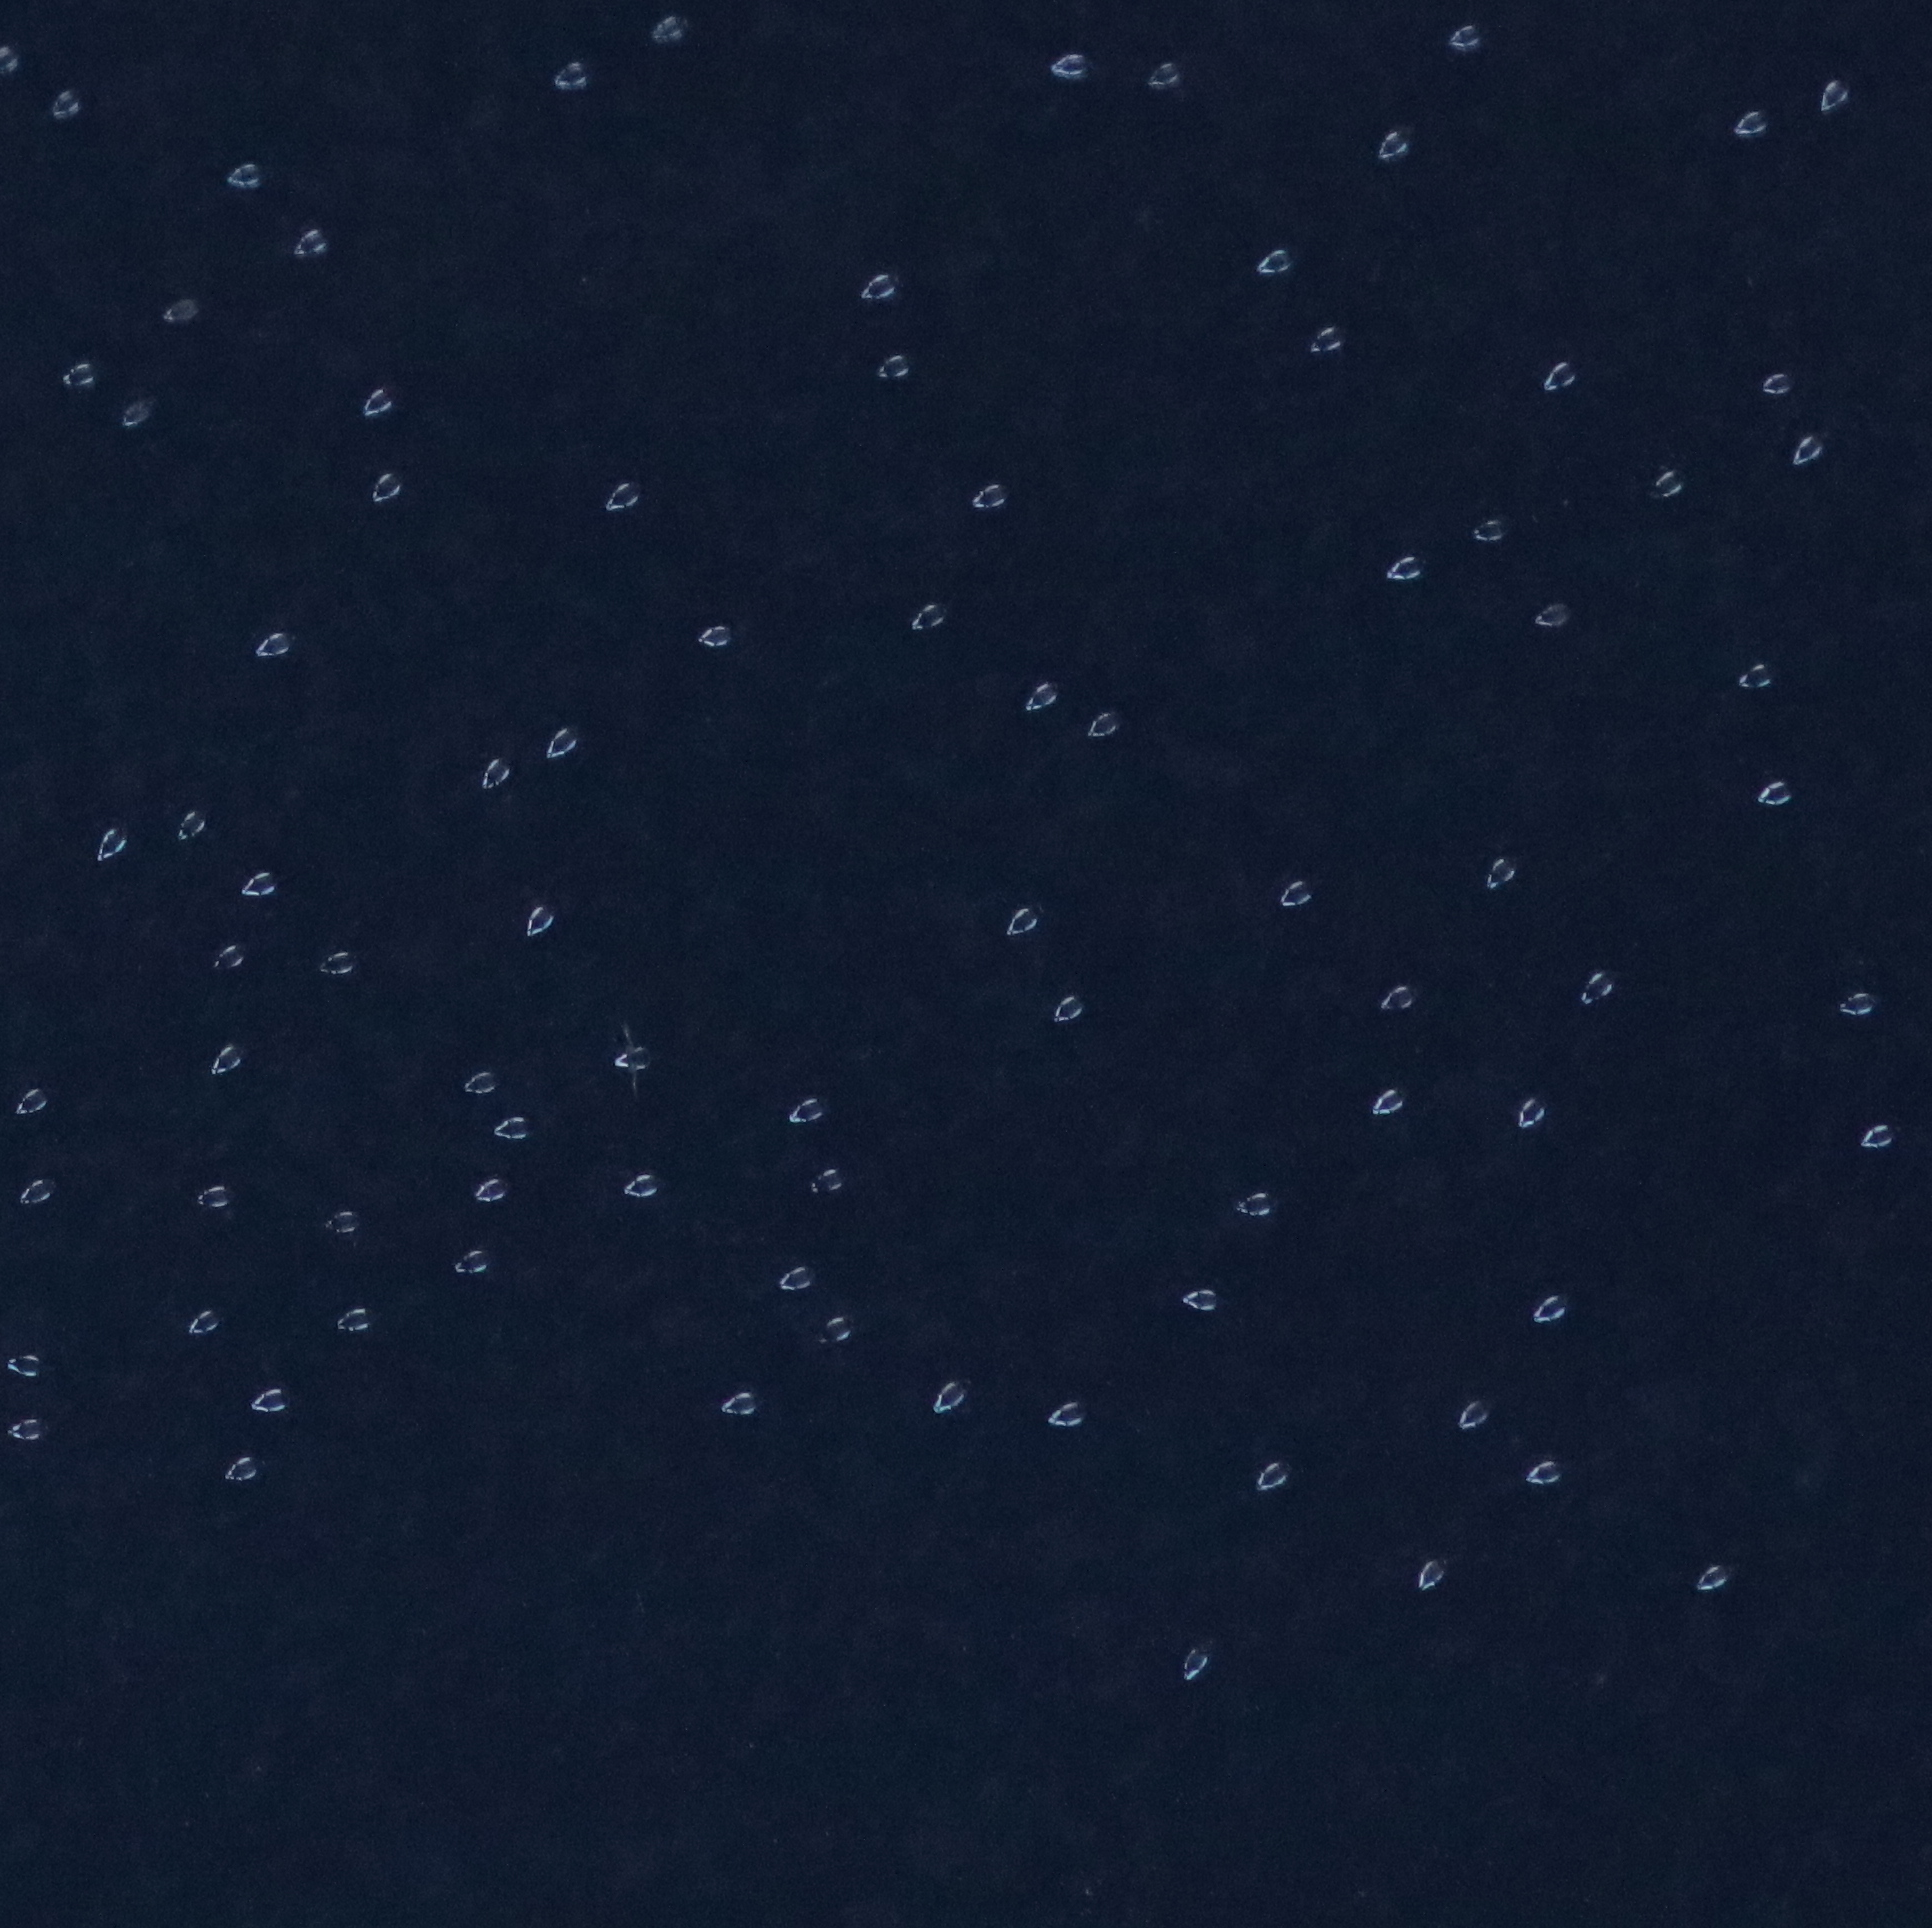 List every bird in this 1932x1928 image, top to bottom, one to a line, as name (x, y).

brant (674, 23)
brant (1467, 37)
brant (5, 62)
brant (1073, 63)
brant (1165, 74)
brant (574, 76)
brant (1836, 92)
brant (64, 100)
brant (1753, 119)
brant (1395, 144)
brant (245, 175)
brant (309, 241)
brant (1277, 262)
brant (881, 287)
brant (185, 309)
brant (1329, 337)
brant (896, 366)
brant (82, 374)
brant (1561, 376)
brant (1778, 382)
brant (379, 401)
brant (139, 412)
brant (1809, 447)
brant (1668, 484)
brant (388, 486)
brant (627, 495)
brant (992, 497)
brant (1492, 531)
brant (1407, 567)
brant (1555, 614)
brant (930, 616)
brant (715, 636)
brant (276, 645)
brant (1758, 676)
brant (1044, 695)
brant (1106, 723)
brant (564, 740)
brant (497, 773)
brant (1779, 793)
brant (191, 823)
brant (113, 841)
brant (1501, 871)
brant (263, 883)
brant (1297, 891)
brant (542, 918)
brant (1024, 919)
brant (230, 957)
brant (342, 963)
brant (1598, 989)
brant (1399, 999)
brant (1858, 1003)
brant (1070, 1006)
brant (229, 1056)
brant (635, 1058)
brant (485, 1082)
brant (33, 1100)
brant (1391, 1101)
brant (809, 1110)
brant (1531, 1110)
brant (517, 1129)
brant (1880, 1136)
brant (829, 1182)
brant (643, 1185)
brant (494, 1189)
brant (39, 1192)
brant (216, 1198)
brant (1255, 1204)
brant (344, 1221)
brant (474, 1262)
brant (800, 1278)
brant (1205, 1300)
brant (1552, 1308)
brant (357, 1320)
brant (206, 1321)
brant (837, 1331)
brant (29, 1365)
brant (952, 1395)
brant (272, 1401)
brant (744, 1403)
brant (1477, 1412)
brant (1070, 1413)
brant (31, 1428)
brant (245, 1470)
brant (1548, 1473)
brant (1274, 1475)
brant (1433, 1572)
brant (1713, 1577)
brant (1195, 1661)